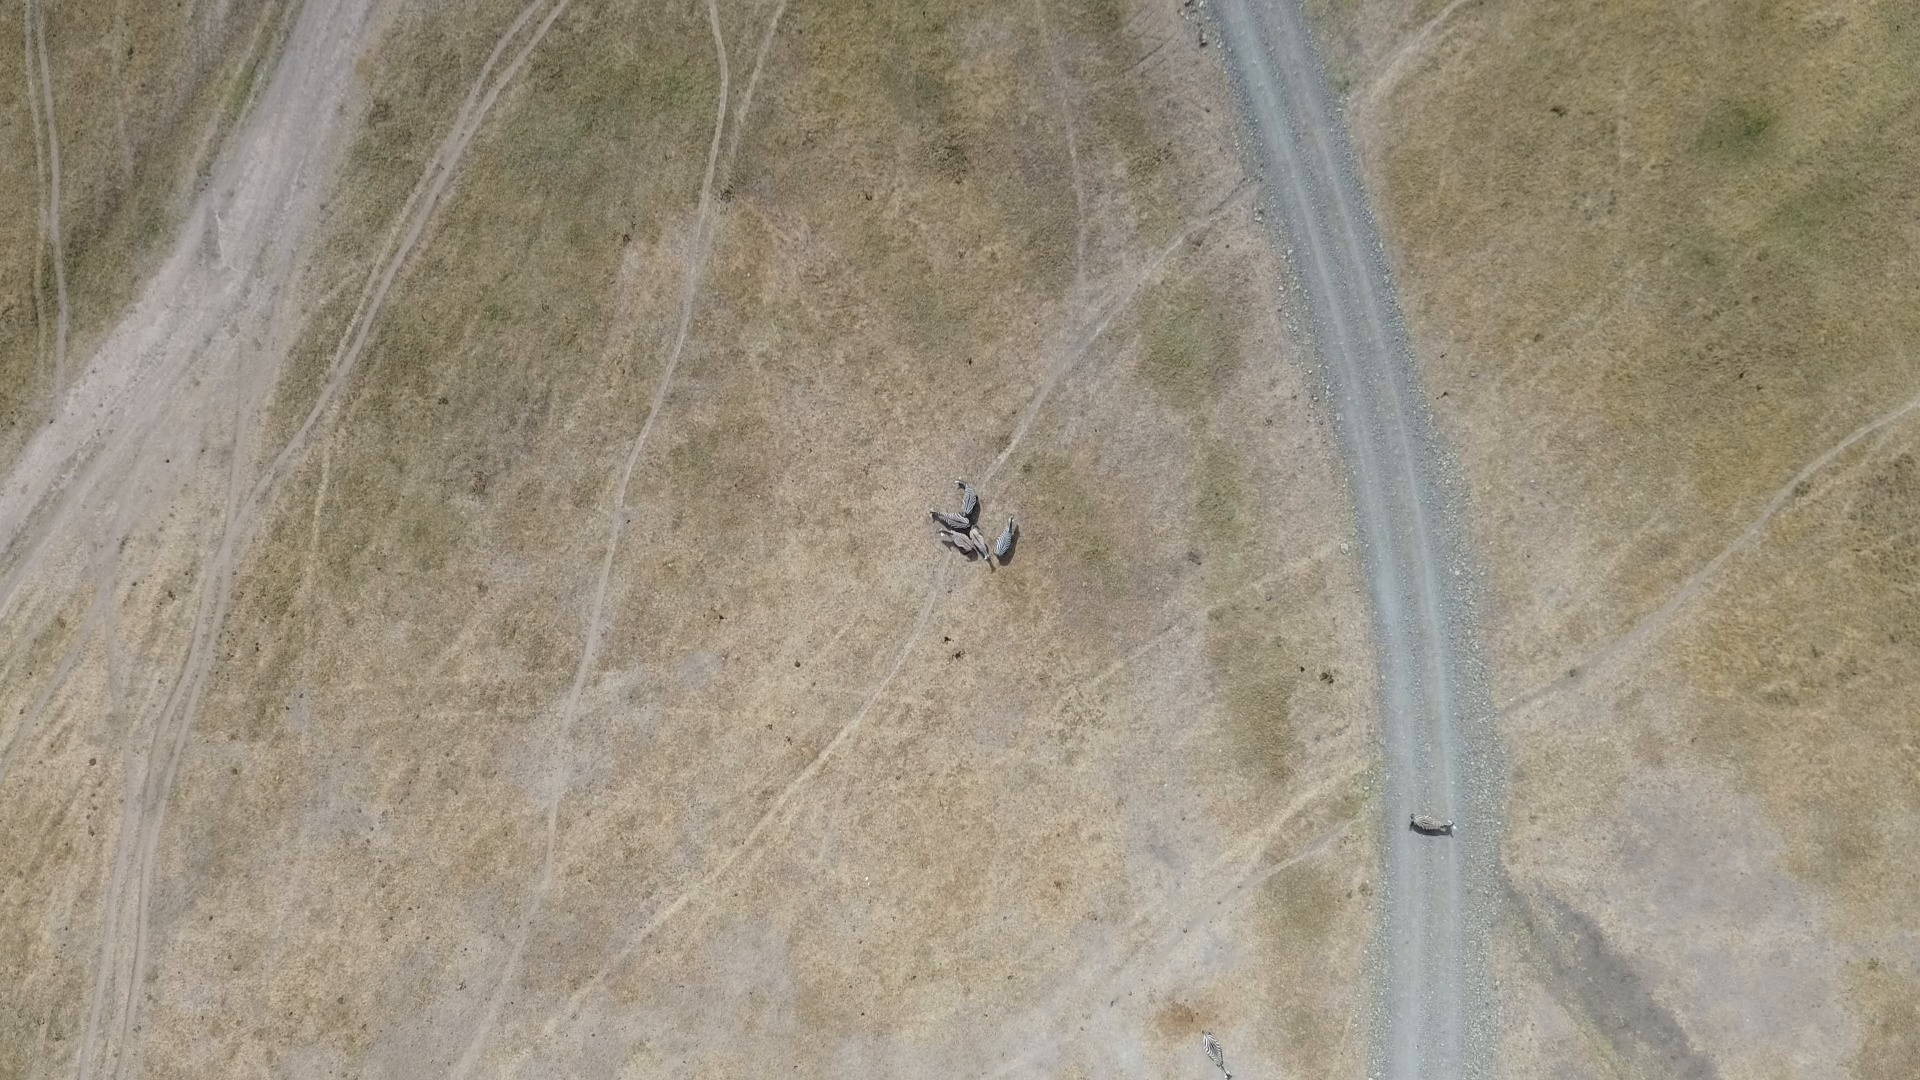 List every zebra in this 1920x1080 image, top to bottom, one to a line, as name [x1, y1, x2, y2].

zebra [953, 479, 977, 517]
zebra [929, 507, 970, 529]
zebra [993, 516, 1017, 558]
zebra [969, 525, 989, 561]
zebra [937, 530, 974, 554]
zebra [1408, 813, 1458, 833]
zebra [1202, 1032, 1232, 1080]